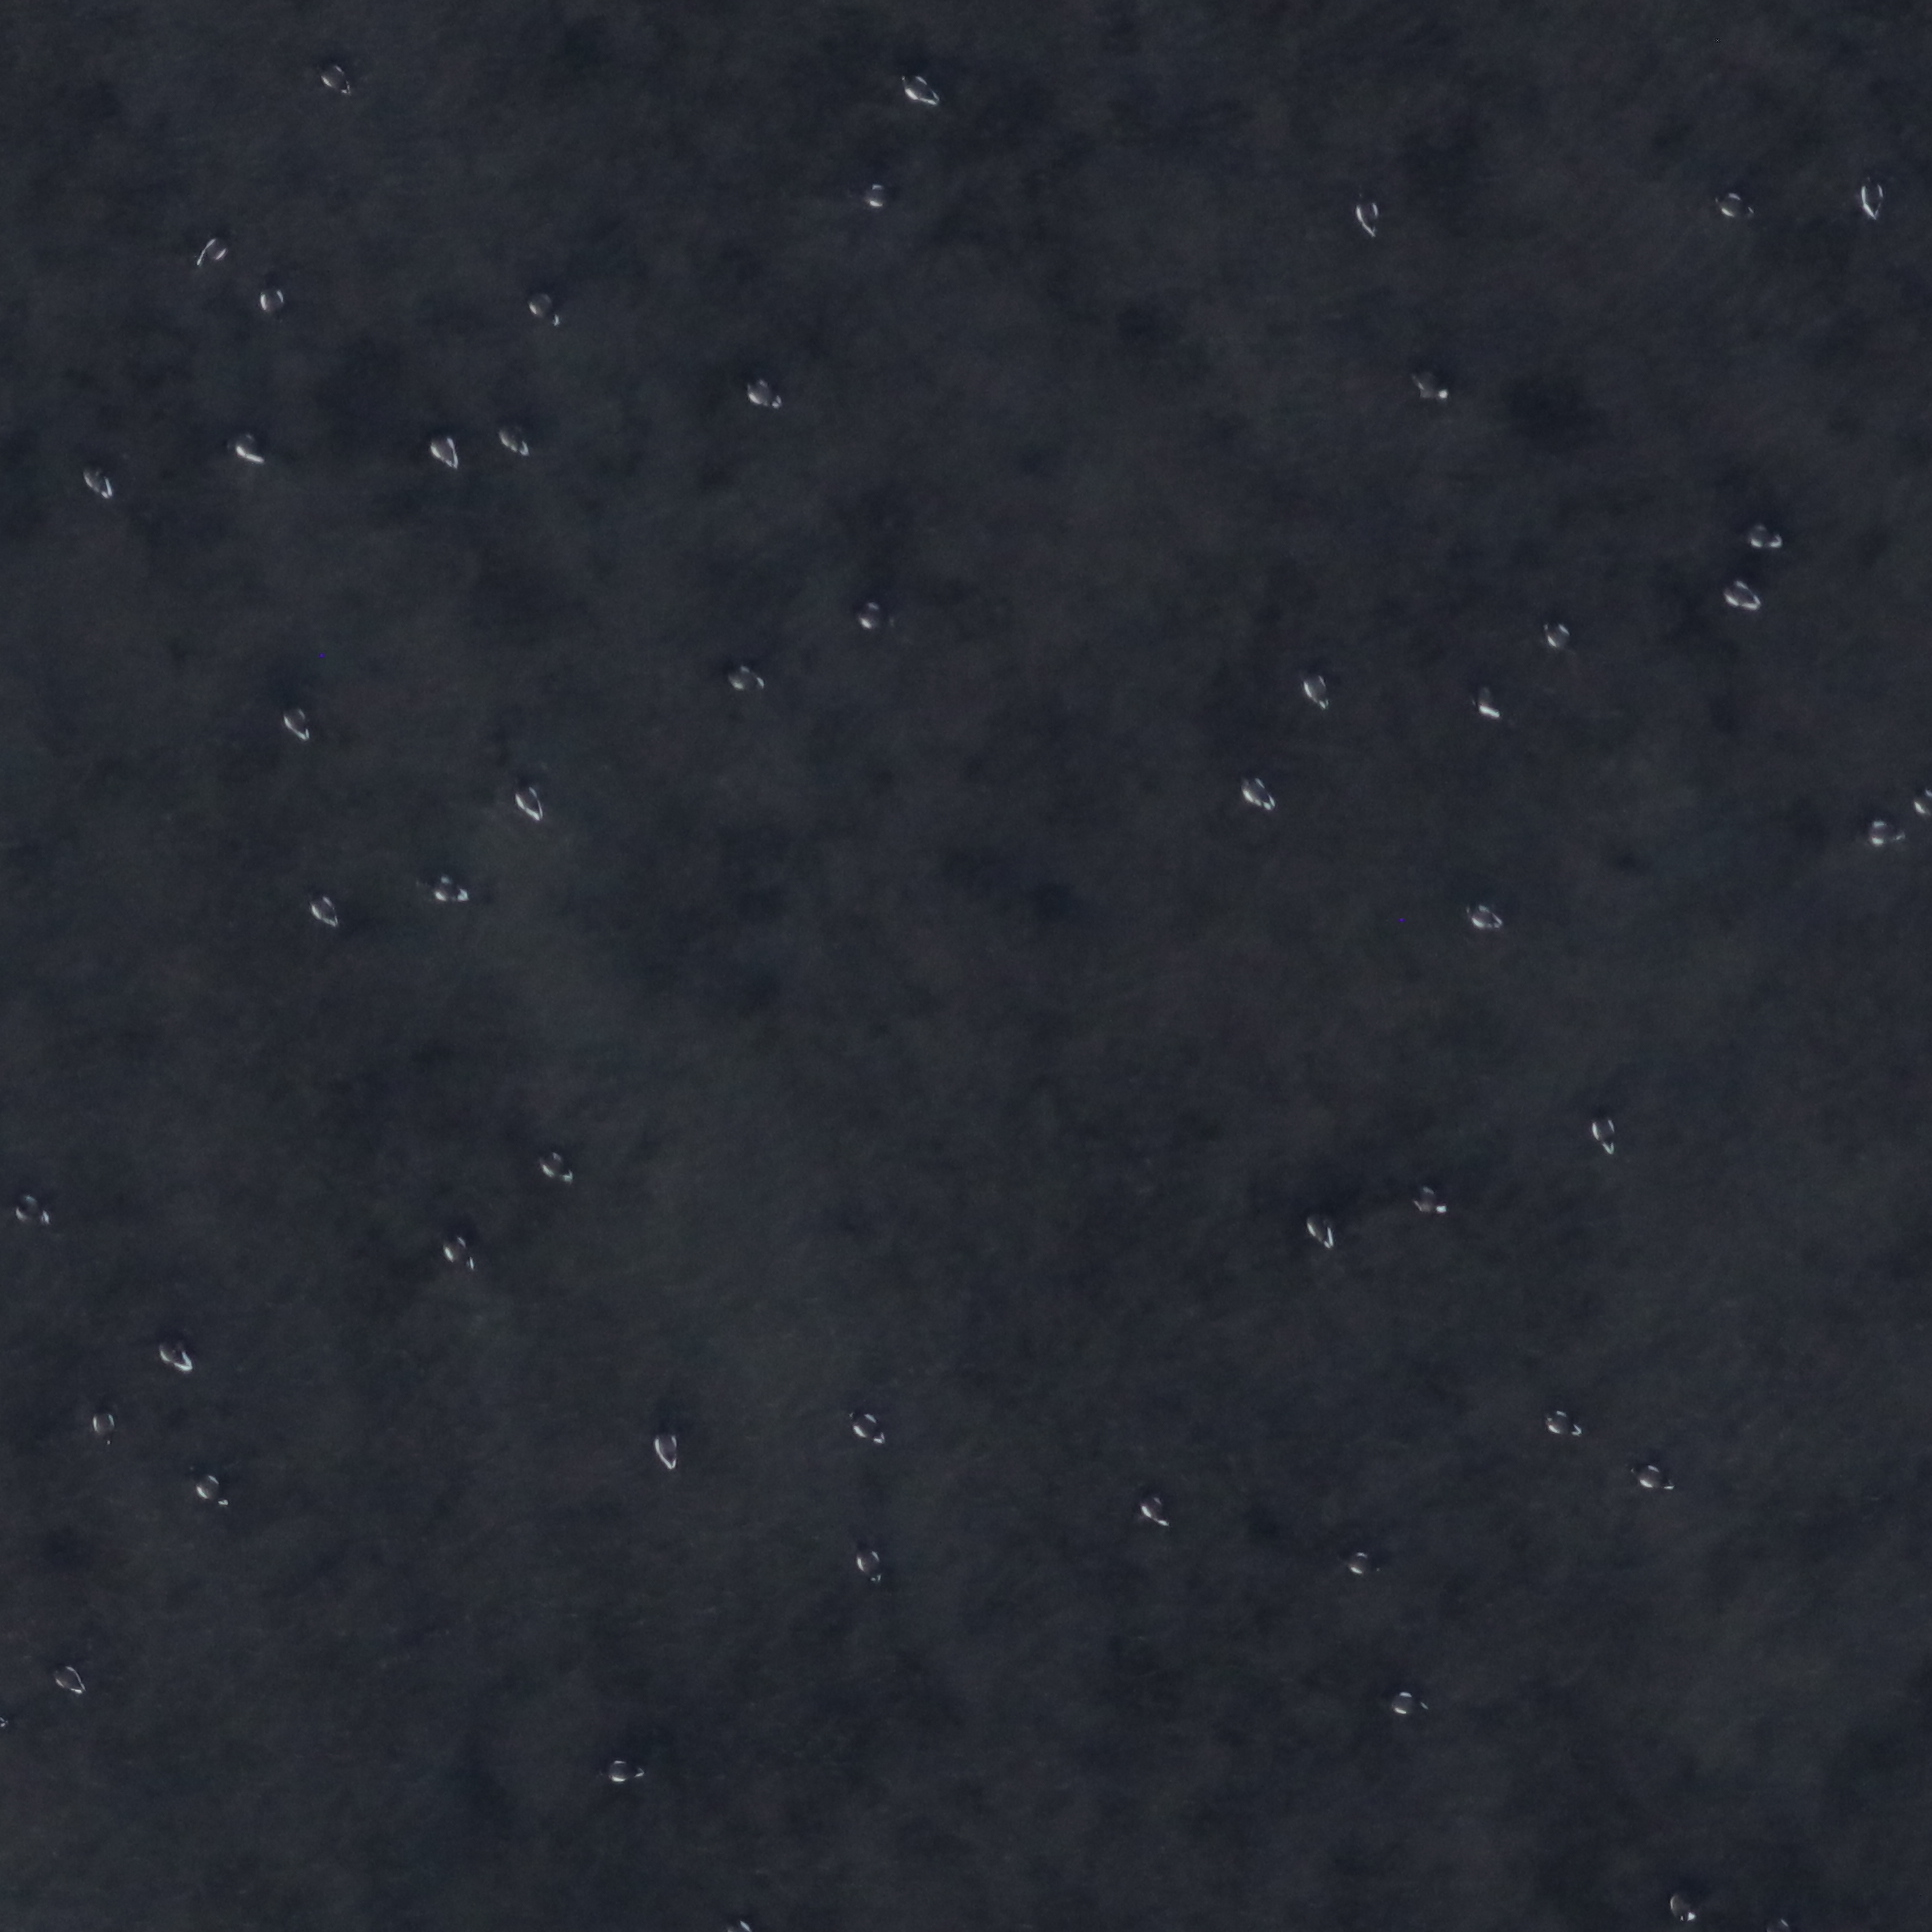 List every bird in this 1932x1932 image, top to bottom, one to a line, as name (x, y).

brant (335, 78)
brant (922, 89)
brant (876, 195)
brant (1871, 196)
brant (1732, 205)
brant (1366, 212)
brant (213, 250)
brant (272, 303)
brant (546, 307)
brant (1429, 384)
brant (762, 394)
brant (515, 439)
brant (445, 449)
brant (248, 450)
brant (98, 480)
brant (1763, 536)
brant (1738, 595)
brant (870, 617)
brant (1557, 636)
brant (746, 677)
brant (1314, 688)
brant (1483, 702)
brant (299, 720)
brant (1255, 791)
brant (529, 800)
brant (1928, 803)
brant (1881, 832)
brant (449, 890)
brant (326, 910)
brant (1483, 916)
brant (1604, 1134)
brant (556, 1166)
brant (1426, 1200)
brant (32, 1210)
brant (1321, 1228)
brant (460, 1251)
brant (175, 1355)
brant (1562, 1424)
brant (104, 1426)
brant (870, 1428)
brant (668, 1449)
brant (1652, 1477)
brant (210, 1488)
brant (1154, 1509)
brant (1360, 1563)
brant (869, 1565)
brant (69, 1678)
brant (1406, 1705)
brant (621, 1771)
brant (1681, 1907)